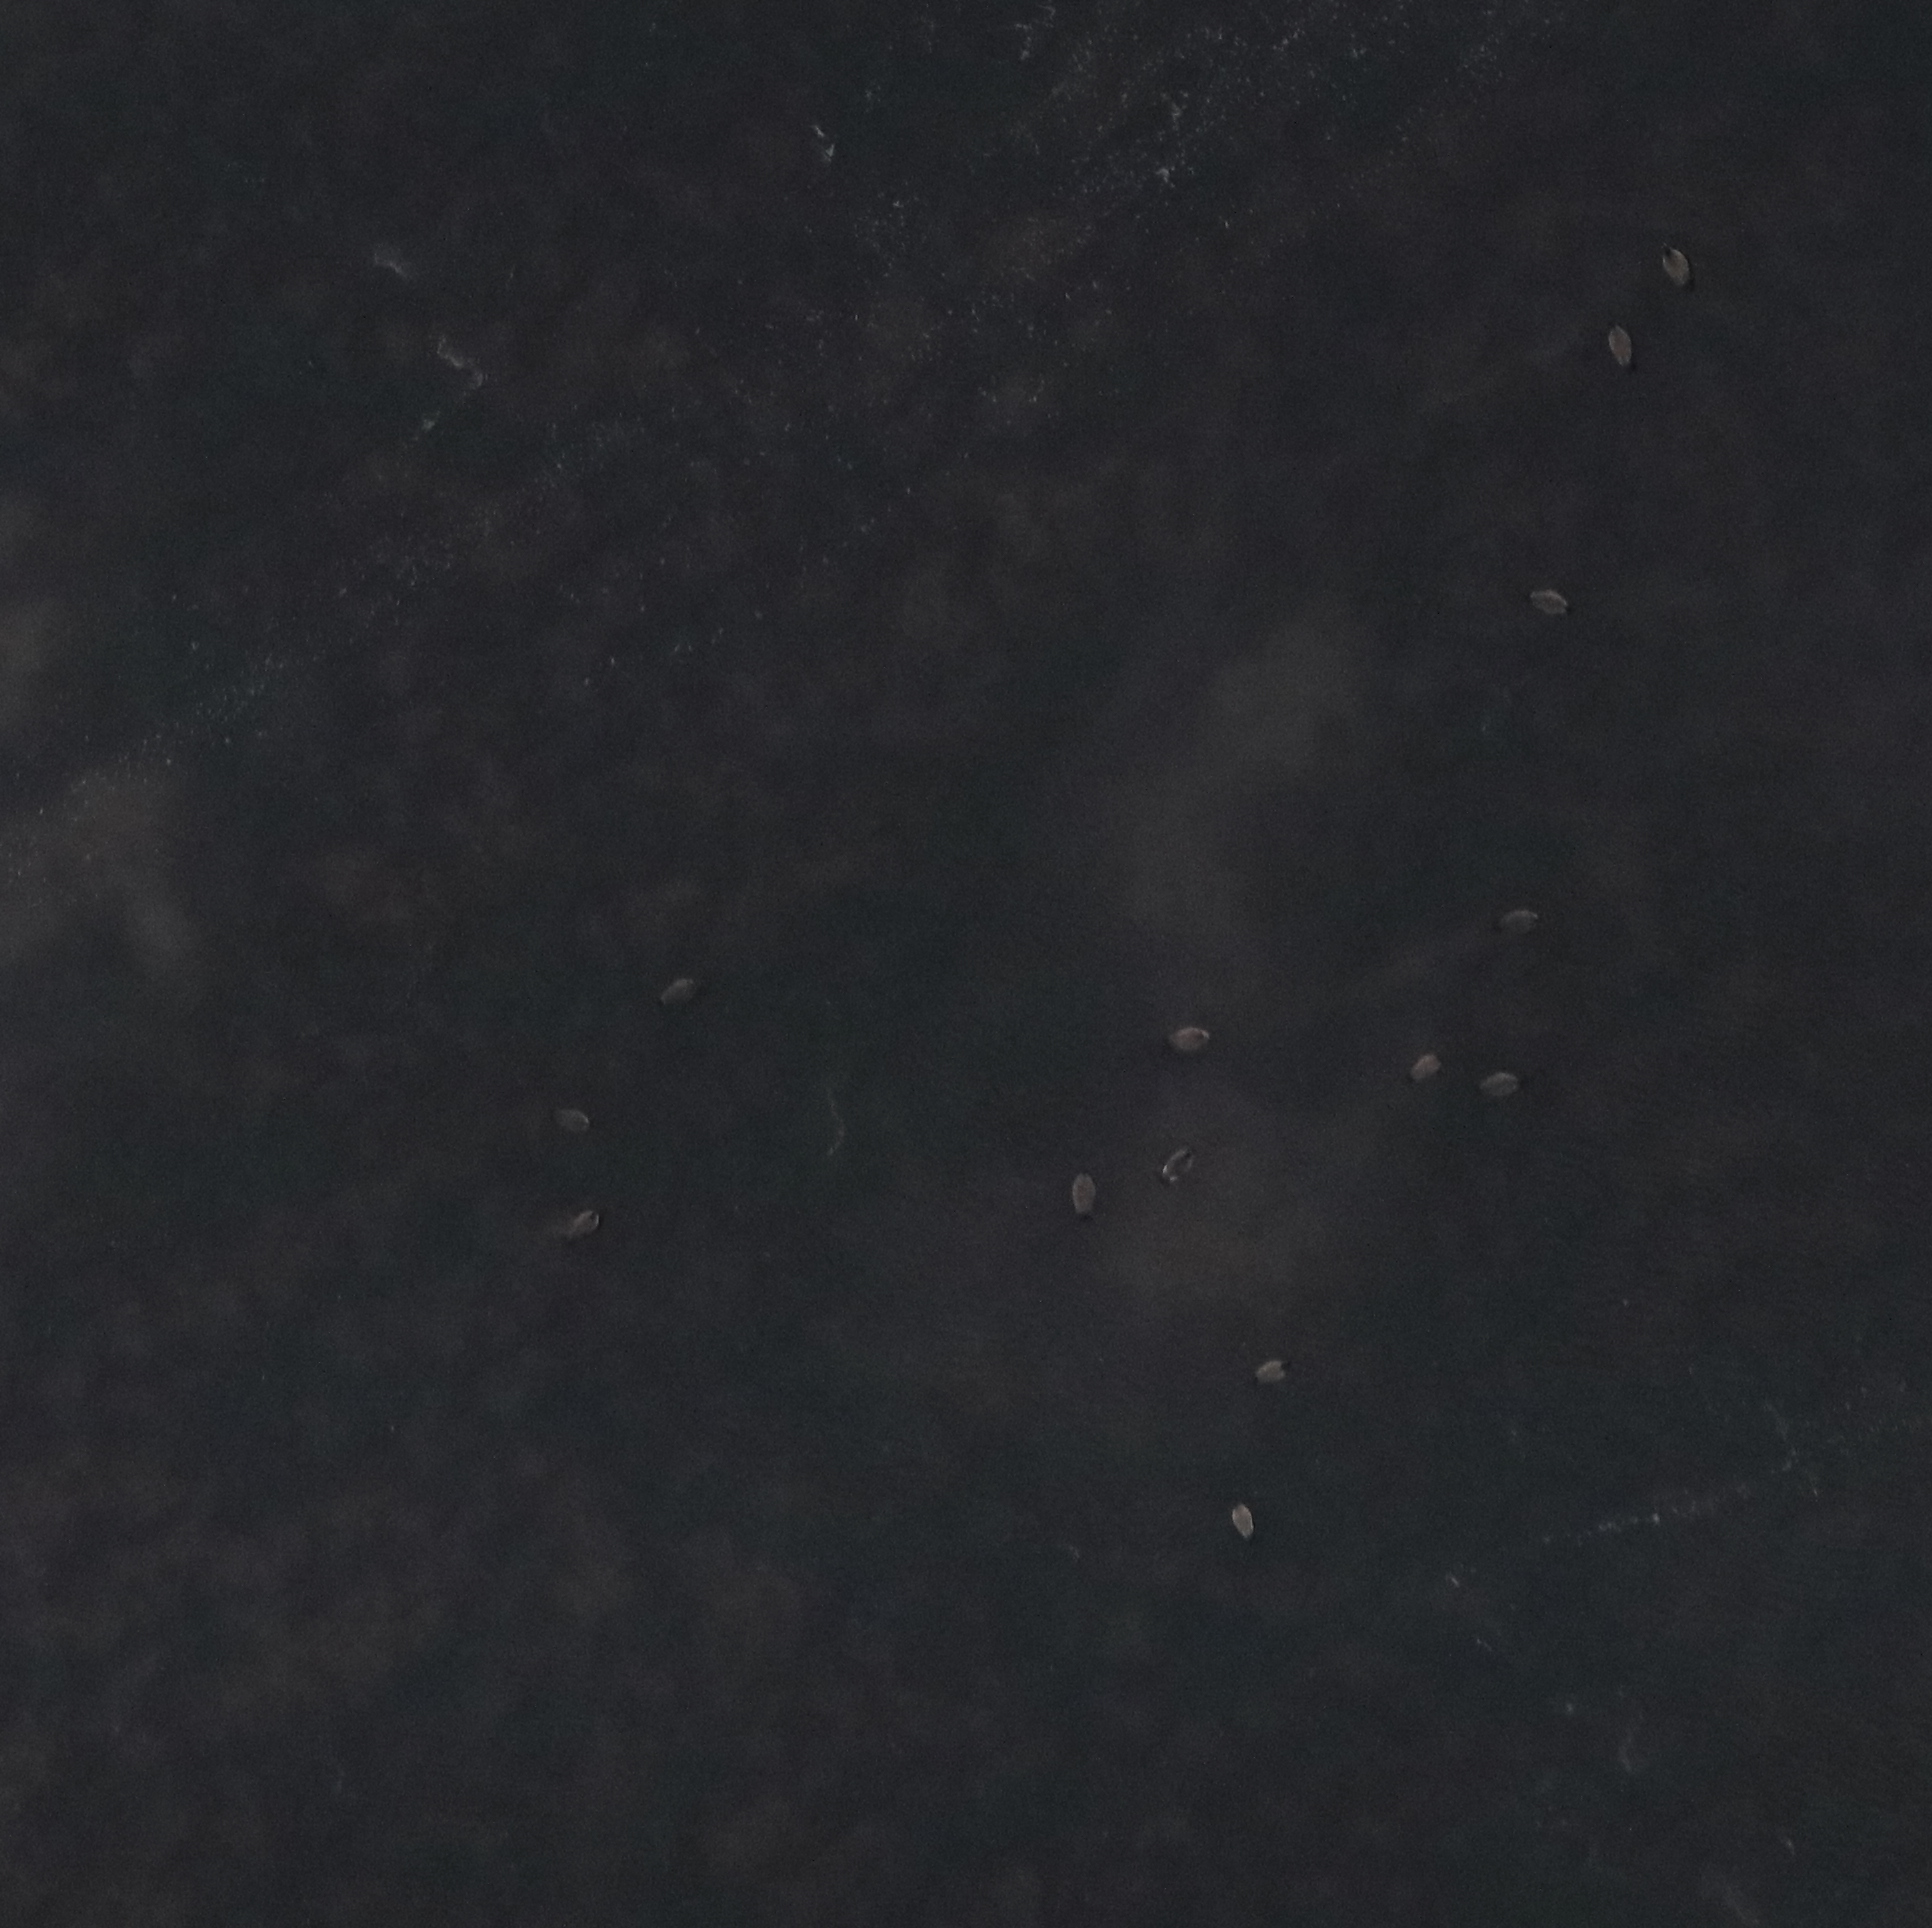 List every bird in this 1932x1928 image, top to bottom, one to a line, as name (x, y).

Canada goose (1675, 268)
Canada goose (1619, 347)
Canada goose (1548, 604)
Canada goose (1518, 925)
Canada goose (675, 991)
Canada goose (1188, 1038)
Canada goose (1426, 1068)
Canada goose (1500, 1084)
Canada goose (571, 1122)
Canada goose (1178, 1167)
Canada goose (1082, 1193)
Canada goose (582, 1223)
Canada goose (1271, 1372)
Canada goose (1241, 1519)